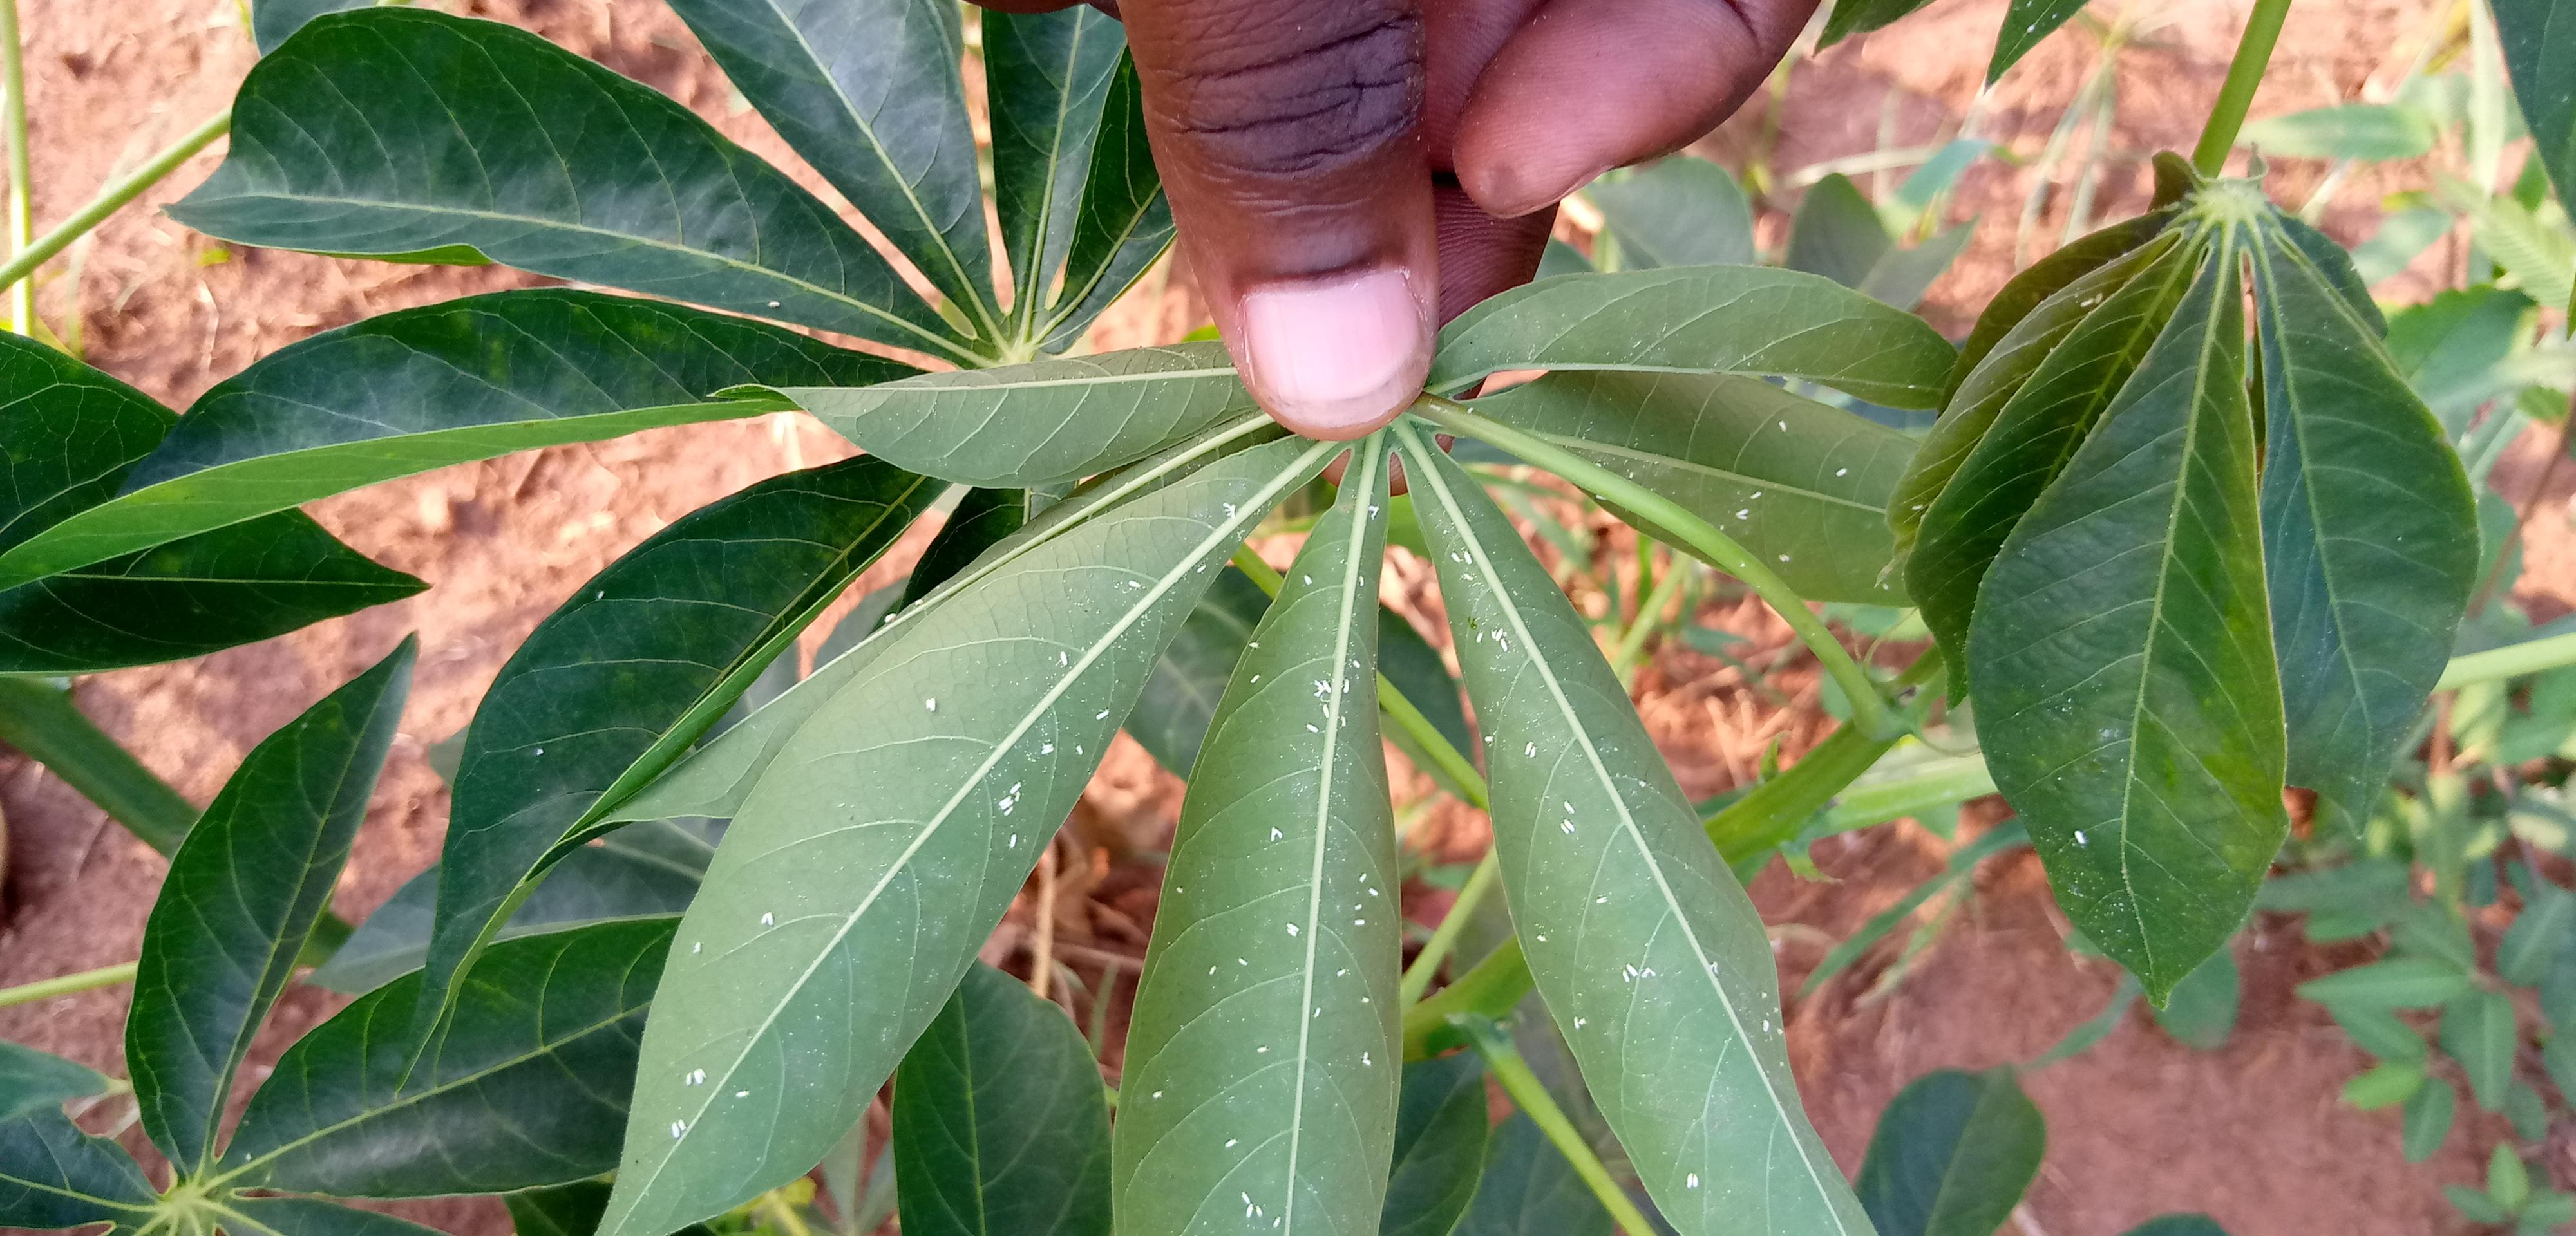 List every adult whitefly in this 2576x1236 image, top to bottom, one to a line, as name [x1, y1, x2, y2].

whitefly [2025, 1, 2034, 8]
whitefly [2050, 11, 2060, 21]
whitefly [2025, 23, 2035, 35]
whitefly [2094, 291, 2105, 304]
whitefly [2079, 295, 2094, 309]
whitefly [766, 299, 782, 310]
whitefly [1905, 382, 1917, 390]
whitefly [1464, 404, 1476, 415]
whitefly [1777, 417, 1788, 436]
whitefly [1833, 464, 1850, 483]
whitefly [1625, 469, 1638, 481]
whitefly [1748, 489, 1762, 500]
whitefly [1220, 499, 1238, 521]
whitefly [1367, 501, 1383, 521]
whitefly [1911, 502, 1926, 512]
whitefly [1733, 506, 1750, 522]
whitefly [1449, 548, 1463, 563]
whitefly [1463, 549, 1473, 565]
whitefly [1777, 550, 1794, 563]
whitefly [1195, 563, 1208, 574]
whitefly [1461, 570, 1477, 583]
whitefly [1302, 572, 1314, 587]
whitefly [1356, 573, 1367, 588]
whitefly [1126, 579, 1144, 590]
whitefly [1881, 581, 1891, 592]
whitefly [596, 588, 607, 601]
whitefly [913, 597, 925, 609]
whitefly [884, 612, 898, 624]
whitefly [1473, 627, 1486, 644]
whitefly [1489, 627, 1499, 641]
whitefly [1496, 627, 1504, 641]
whitefly [1499, 637, 1510, 654]
whitefly [1246, 639, 1260, 650]
whitefly [1057, 649, 1072, 668]
whitefly [1351, 658, 1363, 669]
whitefly [1247, 669, 1264, 687]
whitefly [1342, 676, 1352, 696]
whitefly [1311, 678, 1325, 698]
whitefly [1322, 678, 1332, 695]
whitefly [931, 695, 938, 713]
whitefly [925, 697, 930, 712]
whitefly [1321, 701, 1331, 720]
whitefly [1093, 707, 1111, 722]
whitefly [1339, 711, 1349, 729]
whitefly [1303, 720, 1322, 735]
whitefly [1481, 733, 1497, 745]
whitefly [1524, 740, 1534, 757]
whitefly [1041, 743, 1055, 748]
whitefly [1074, 744, 1086, 756]
whitefly [1529, 745, 1537, 759]
whitefly [535, 746, 547, 757]
whitefly [1040, 748, 1056, 755]
whitefly [1009, 780, 1022, 794]
whitefly [1014, 791, 1023, 802]
whitefly [999, 794, 1013, 806]
whitefly [1562, 798, 1577, 816]
whitefly [1002, 799, 1014, 810]
whitefly [1003, 805, 1014, 818]
whitefly [1562, 818, 1576, 832]
whitefly [1560, 821, 1570, 836]
whitefly [1267, 823, 1286, 844]
whitefly [2072, 828, 2088, 846]
whitefly [1007, 830, 1019, 849]
whitefly [1358, 871, 1369, 883]
whitefly [1173, 884, 1185, 894]
whitefly [1367, 885, 1380, 899]
whitefly [1594, 893, 1612, 906]
whitefly [1351, 902, 1366, 912]
whitefly [767, 911, 775, 926]
whitefly [761, 912, 768, 926]
whitefly [1352, 917, 1367, 928]
whitefly [1532, 931, 1551, 945]
whitefly [692, 939, 703, 956]
whitefly [1236, 955, 1251, 969]
whitefly [1709, 959, 1721, 975]
whitefly [1623, 960, 1638, 978]
whitefly [1207, 964, 1218, 977]
whitefly [1638, 964, 1658, 980]
whitefly [1334, 965, 1350, 979]
whitefly [1620, 967, 1632, 984]
whitefly [1759, 988, 1769, 1001]
whitefly [1359, 994, 1371, 1006]
whitefly [1771, 1005, 1781, 1013]
whitefly [1312, 1006, 1321, 1019]
whitefly [1571, 1015, 1581, 1029]
whitefly [1760, 1016, 1773, 1034]
whitefly [1578, 1017, 1587, 1025]
whitefly [1774, 1026, 1784, 1036]
whitefly [1253, 1044, 1273, 1055]
whitefly [1360, 1049, 1370, 1058]
whitefly [1361, 1058, 1375, 1067]
whitefly [699, 1067, 706, 1078]
whitefly [694, 1069, 704, 1085]
whitefly [684, 1071, 692, 1089]
whitefly [734, 1087, 751, 1101]
whitefly [1150, 1088, 1166, 1101]
whitefly [677, 1119, 686, 1130]
whitefly [670, 1120, 681, 1138]
whitefly [1222, 1136, 1240, 1150]
whitefly [1685, 1170, 1692, 1190]
whitefly [1692, 1172, 1700, 1188]
whitefly [1238, 1187, 1252, 1203]
whitefly [1245, 1201, 1255, 1221]
whitefly [1253, 1203, 1266, 1219]
whitefly [1271, 1216, 1284, 1231]